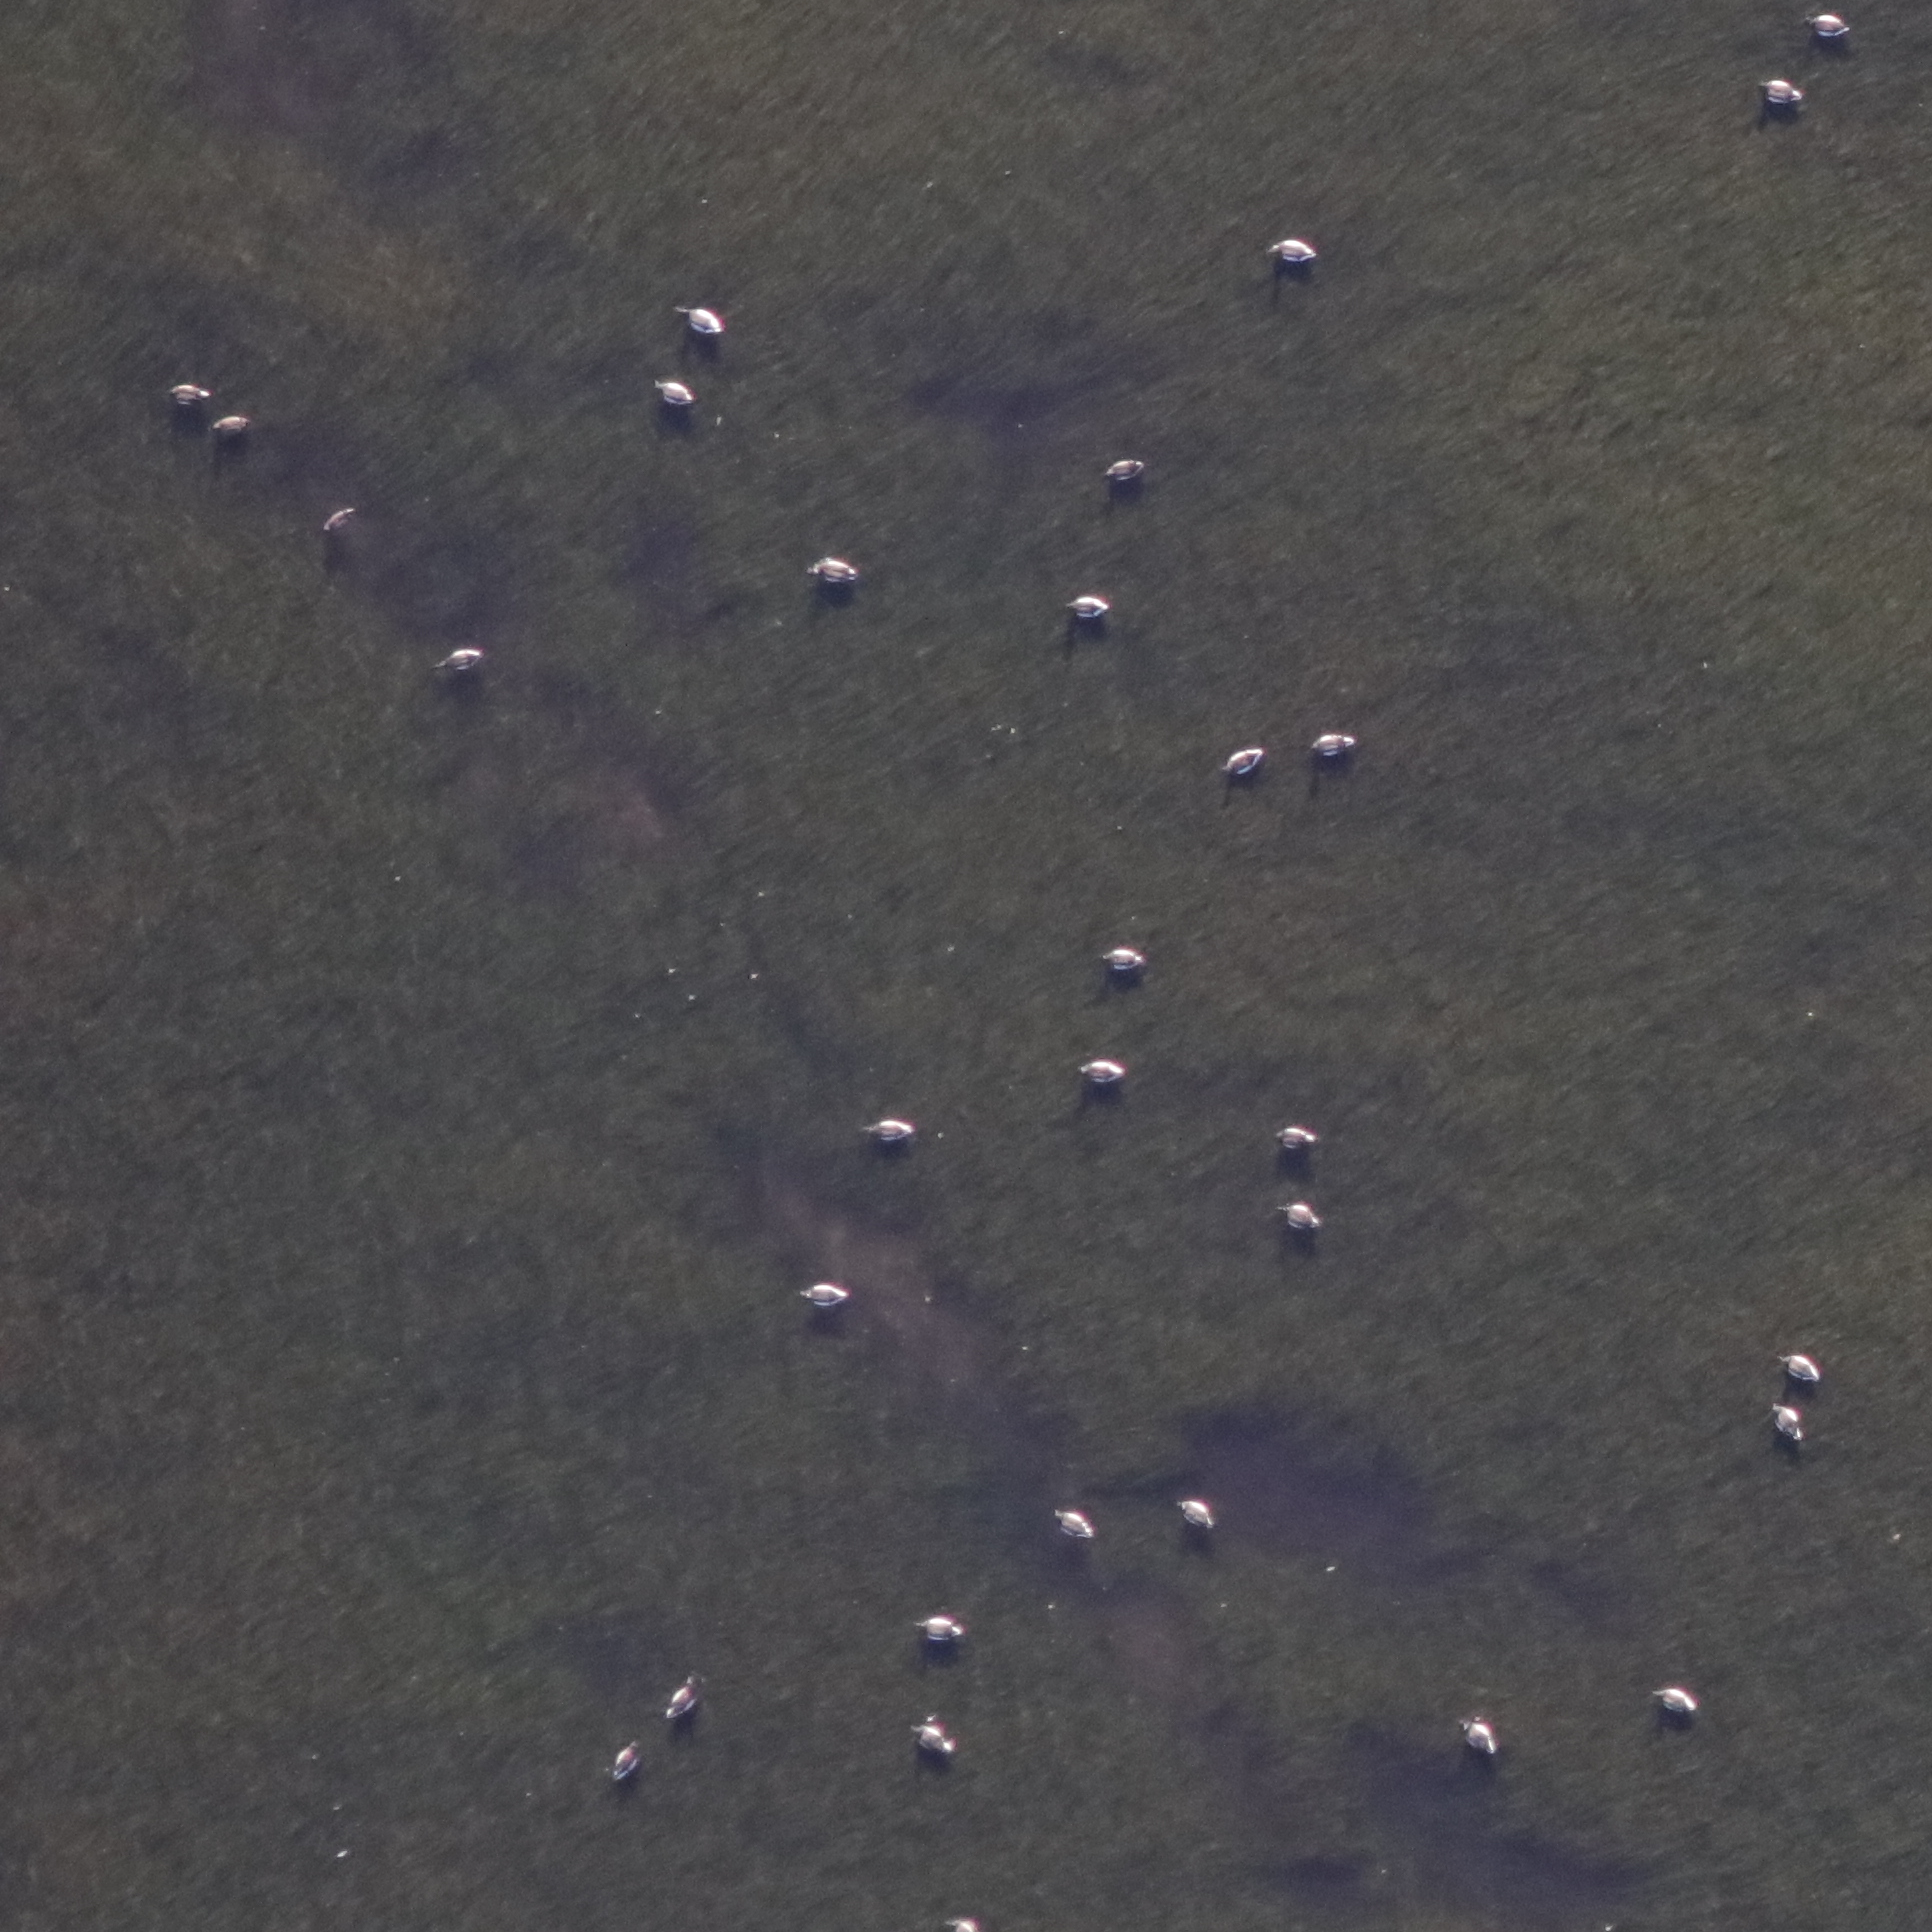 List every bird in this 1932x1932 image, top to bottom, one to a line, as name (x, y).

brant (1829, 25)
brant (1780, 94)
brant (1291, 252)
brant (701, 321)
brant (188, 394)
brant (674, 394)
brant (230, 427)
brant (1126, 471)
brant (338, 521)
brant (834, 572)
brant (1087, 608)
brant (460, 660)
brant (1333, 746)
brant (1243, 763)
brant (1121, 960)
brant (1100, 1070)
brant (890, 1131)
brant (1295, 1136)
brant (1299, 1216)
brant (824, 1294)
brant (1798, 1367)
brant (1786, 1419)
brant (1196, 1514)
brant (1073, 1524)
brant (940, 1628)
brant (684, 1698)
brant (1675, 1700)
brant (933, 1737)
brant (1480, 1737)
brant (627, 1759)